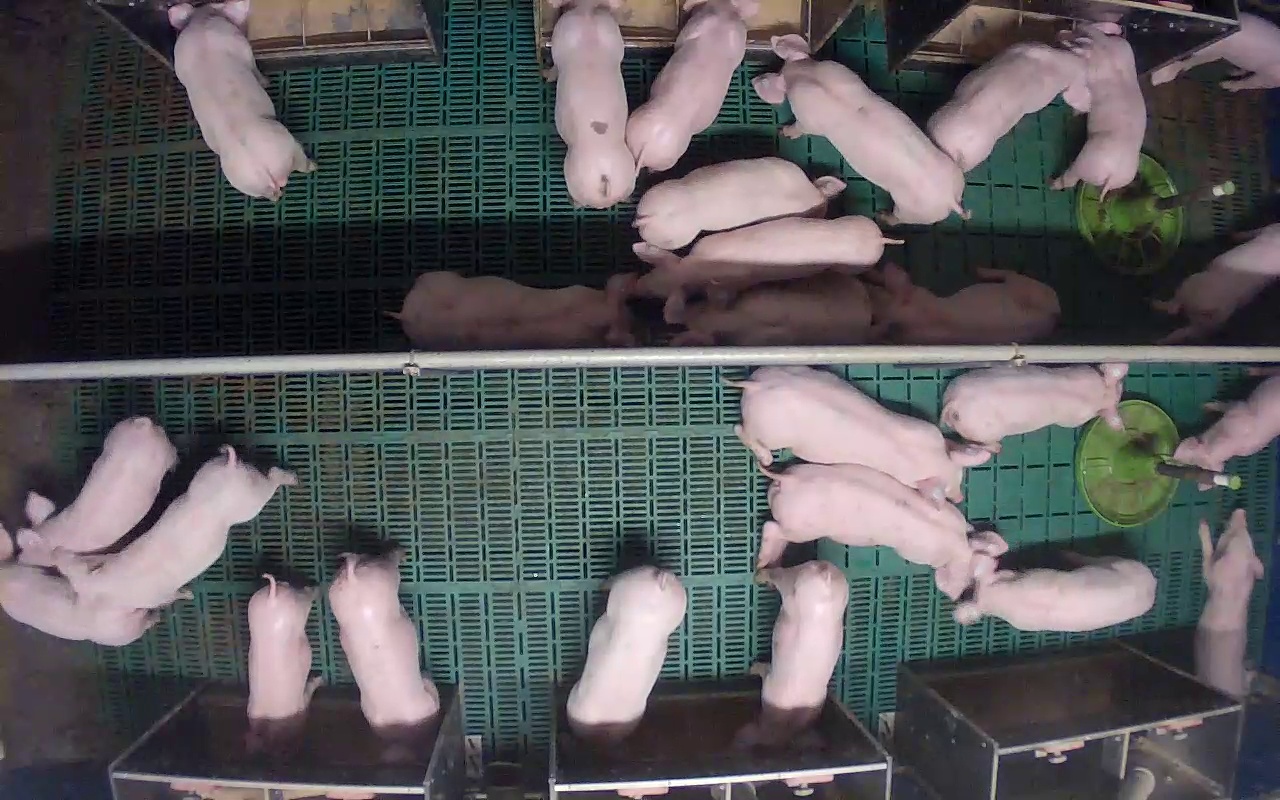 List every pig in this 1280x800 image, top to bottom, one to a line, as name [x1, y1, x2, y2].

pig [169, 0, 319, 203]
pig [543, 0, 639, 212]
pig [624, 0, 758, 177]
pig [1148, 11, 1277, 94]
pig [1049, 19, 1147, 202]
pig [748, 35, 973, 227]
pig [925, 36, 1093, 175]
pig [632, 156, 849, 253]
pig [629, 214, 907, 326]
pig [1146, 219, 1279, 347]
pig [860, 263, 1061, 344]
pig [380, 267, 652, 349]
pig [670, 269, 873, 347]
pig [939, 361, 1130, 456]
pig [721, 365, 991, 510]
pig [1171, 366, 1279, 493]
pig [13, 416, 179, 569]
pig [50, 443, 301, 628]
pig [757, 461, 1010, 602]
pig [1194, 509, 1265, 702]
pig [0, 522, 163, 648]
pig [327, 546, 442, 767]
pig [952, 548, 1160, 634]
pig [734, 560, 850, 754]
pig [560, 564, 686, 763]
pig [239, 571, 328, 773]